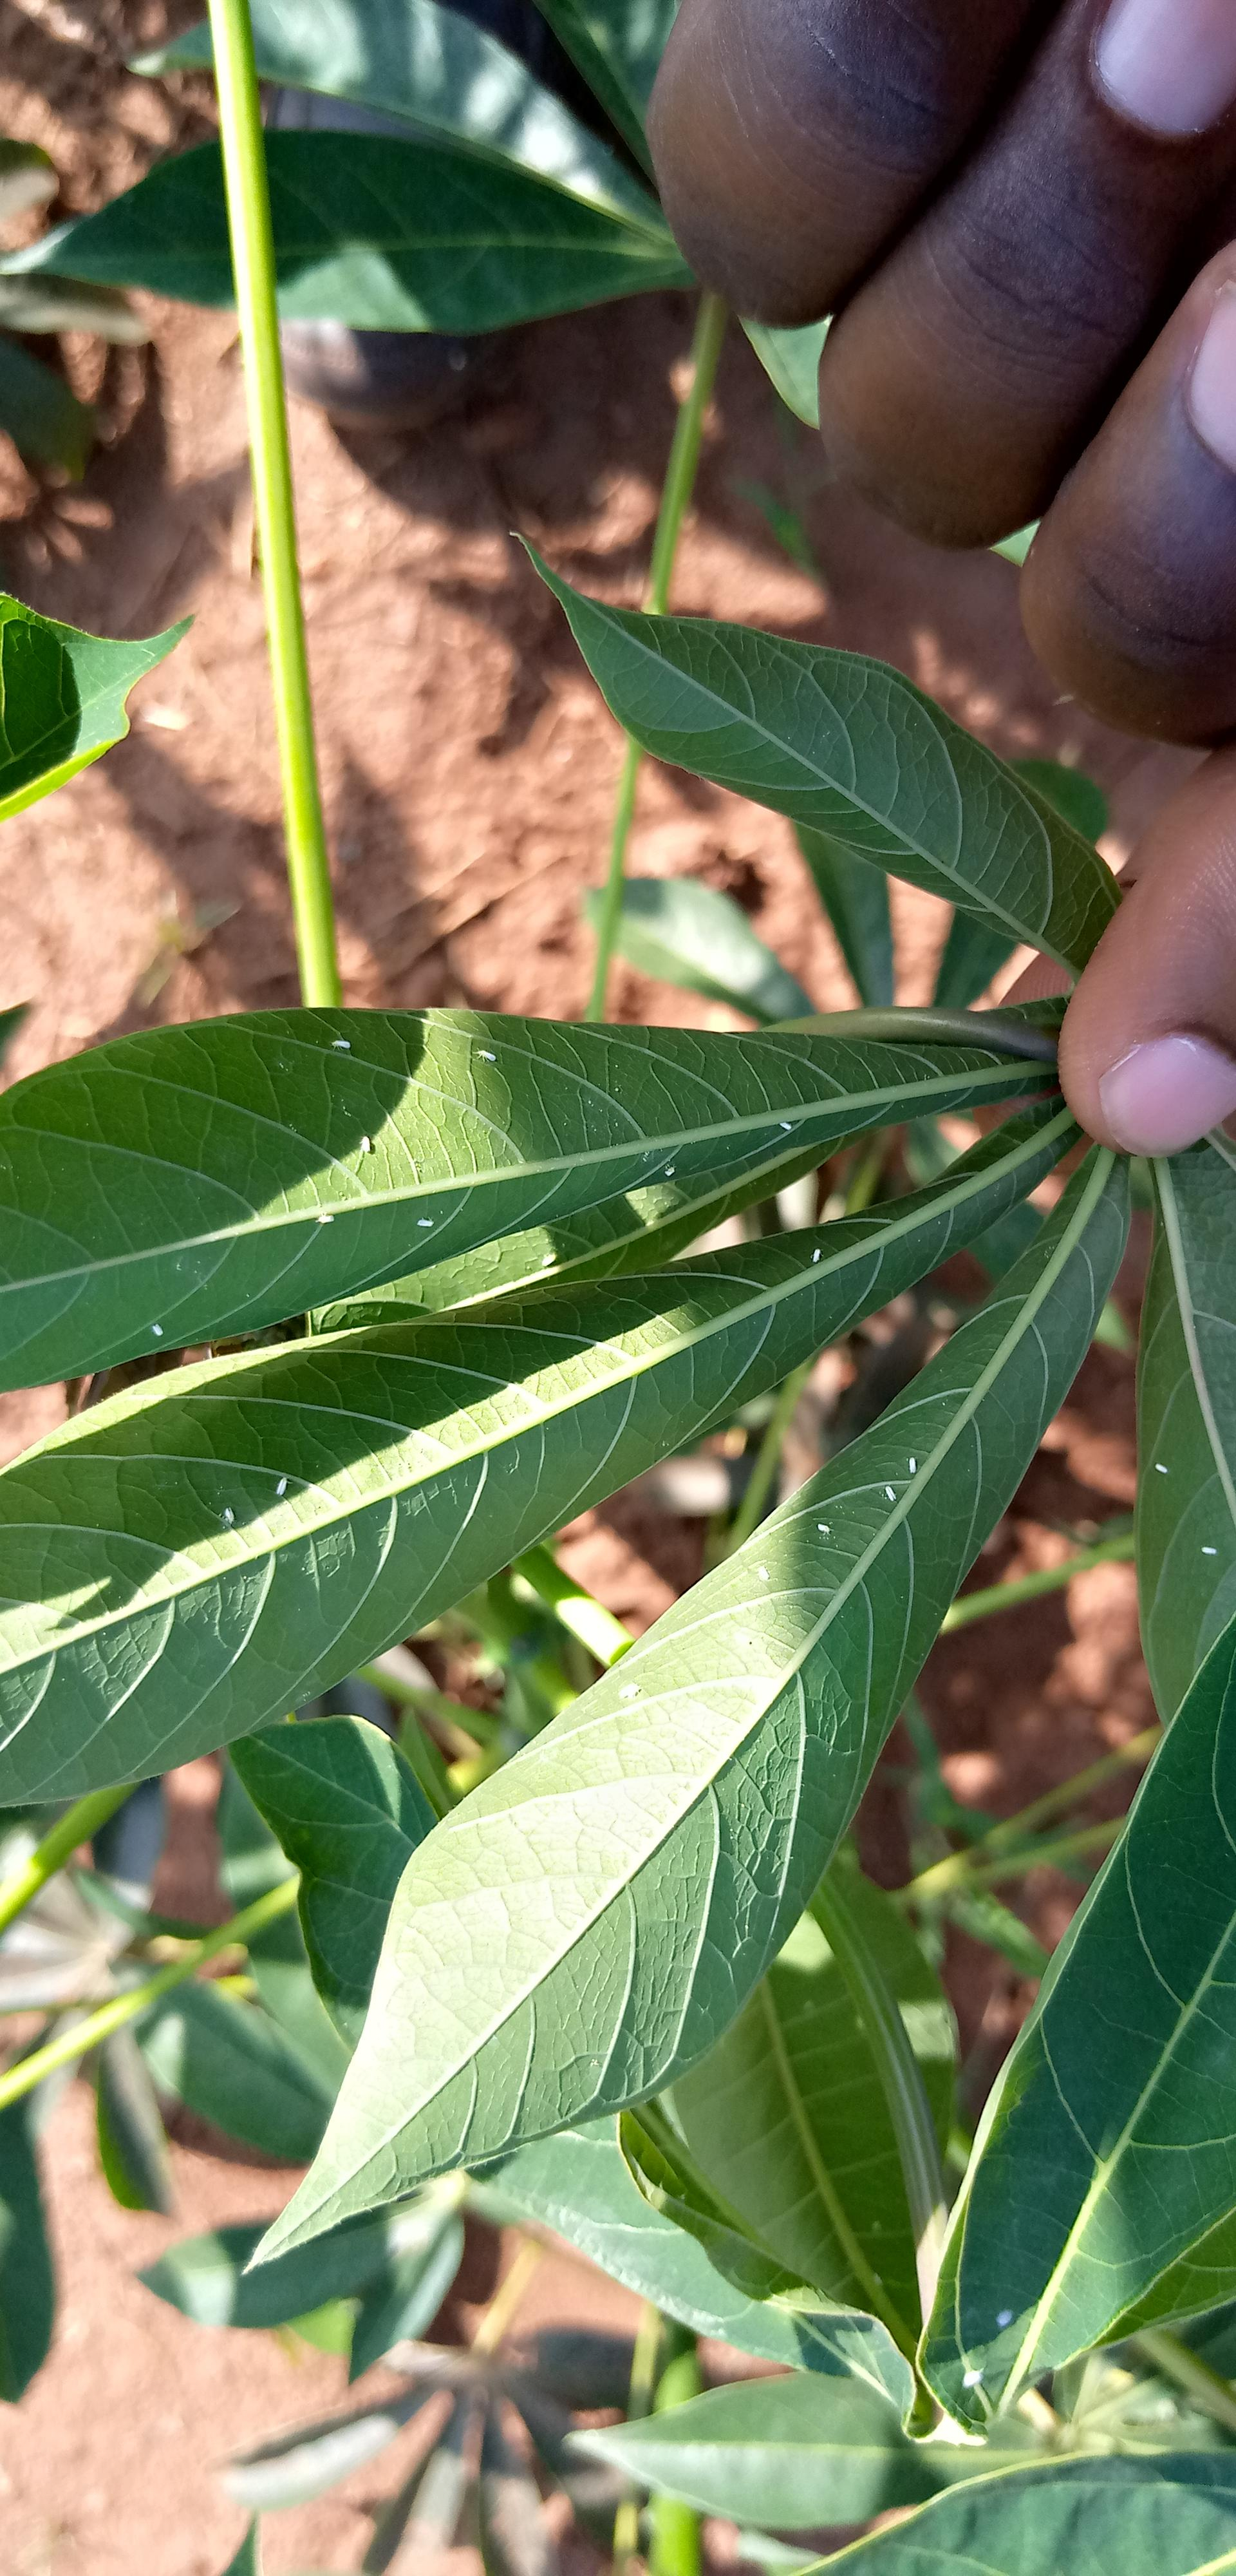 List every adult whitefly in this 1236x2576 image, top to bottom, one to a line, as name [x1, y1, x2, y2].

whitefly [328, 1037, 353, 1054]
whitefly [476, 1047, 497, 1065]
whitefly [778, 1121, 794, 1132]
whitefly [358, 1134, 373, 1154]
whitefly [662, 1163, 677, 1178]
whitefly [315, 1213, 336, 1226]
whitefly [413, 1214, 436, 1229]
whitefly [809, 1243, 825, 1266]
whitefly [150, 1321, 165, 1338]
whitefly [907, 1455, 919, 1475]
whitefly [1153, 1462, 1168, 1475]
whitefly [275, 1475, 288, 1497]
whitefly [883, 1484, 899, 1503]
whitefly [221, 1502, 236, 1526]
whitefly [814, 1522, 834, 1537]
whitefly [1196, 1543, 1219, 1558]
whitefly [754, 1564, 771, 1583]
whitefly [614, 1682, 644, 1699]
whitefly [955, 2362, 988, 2396]